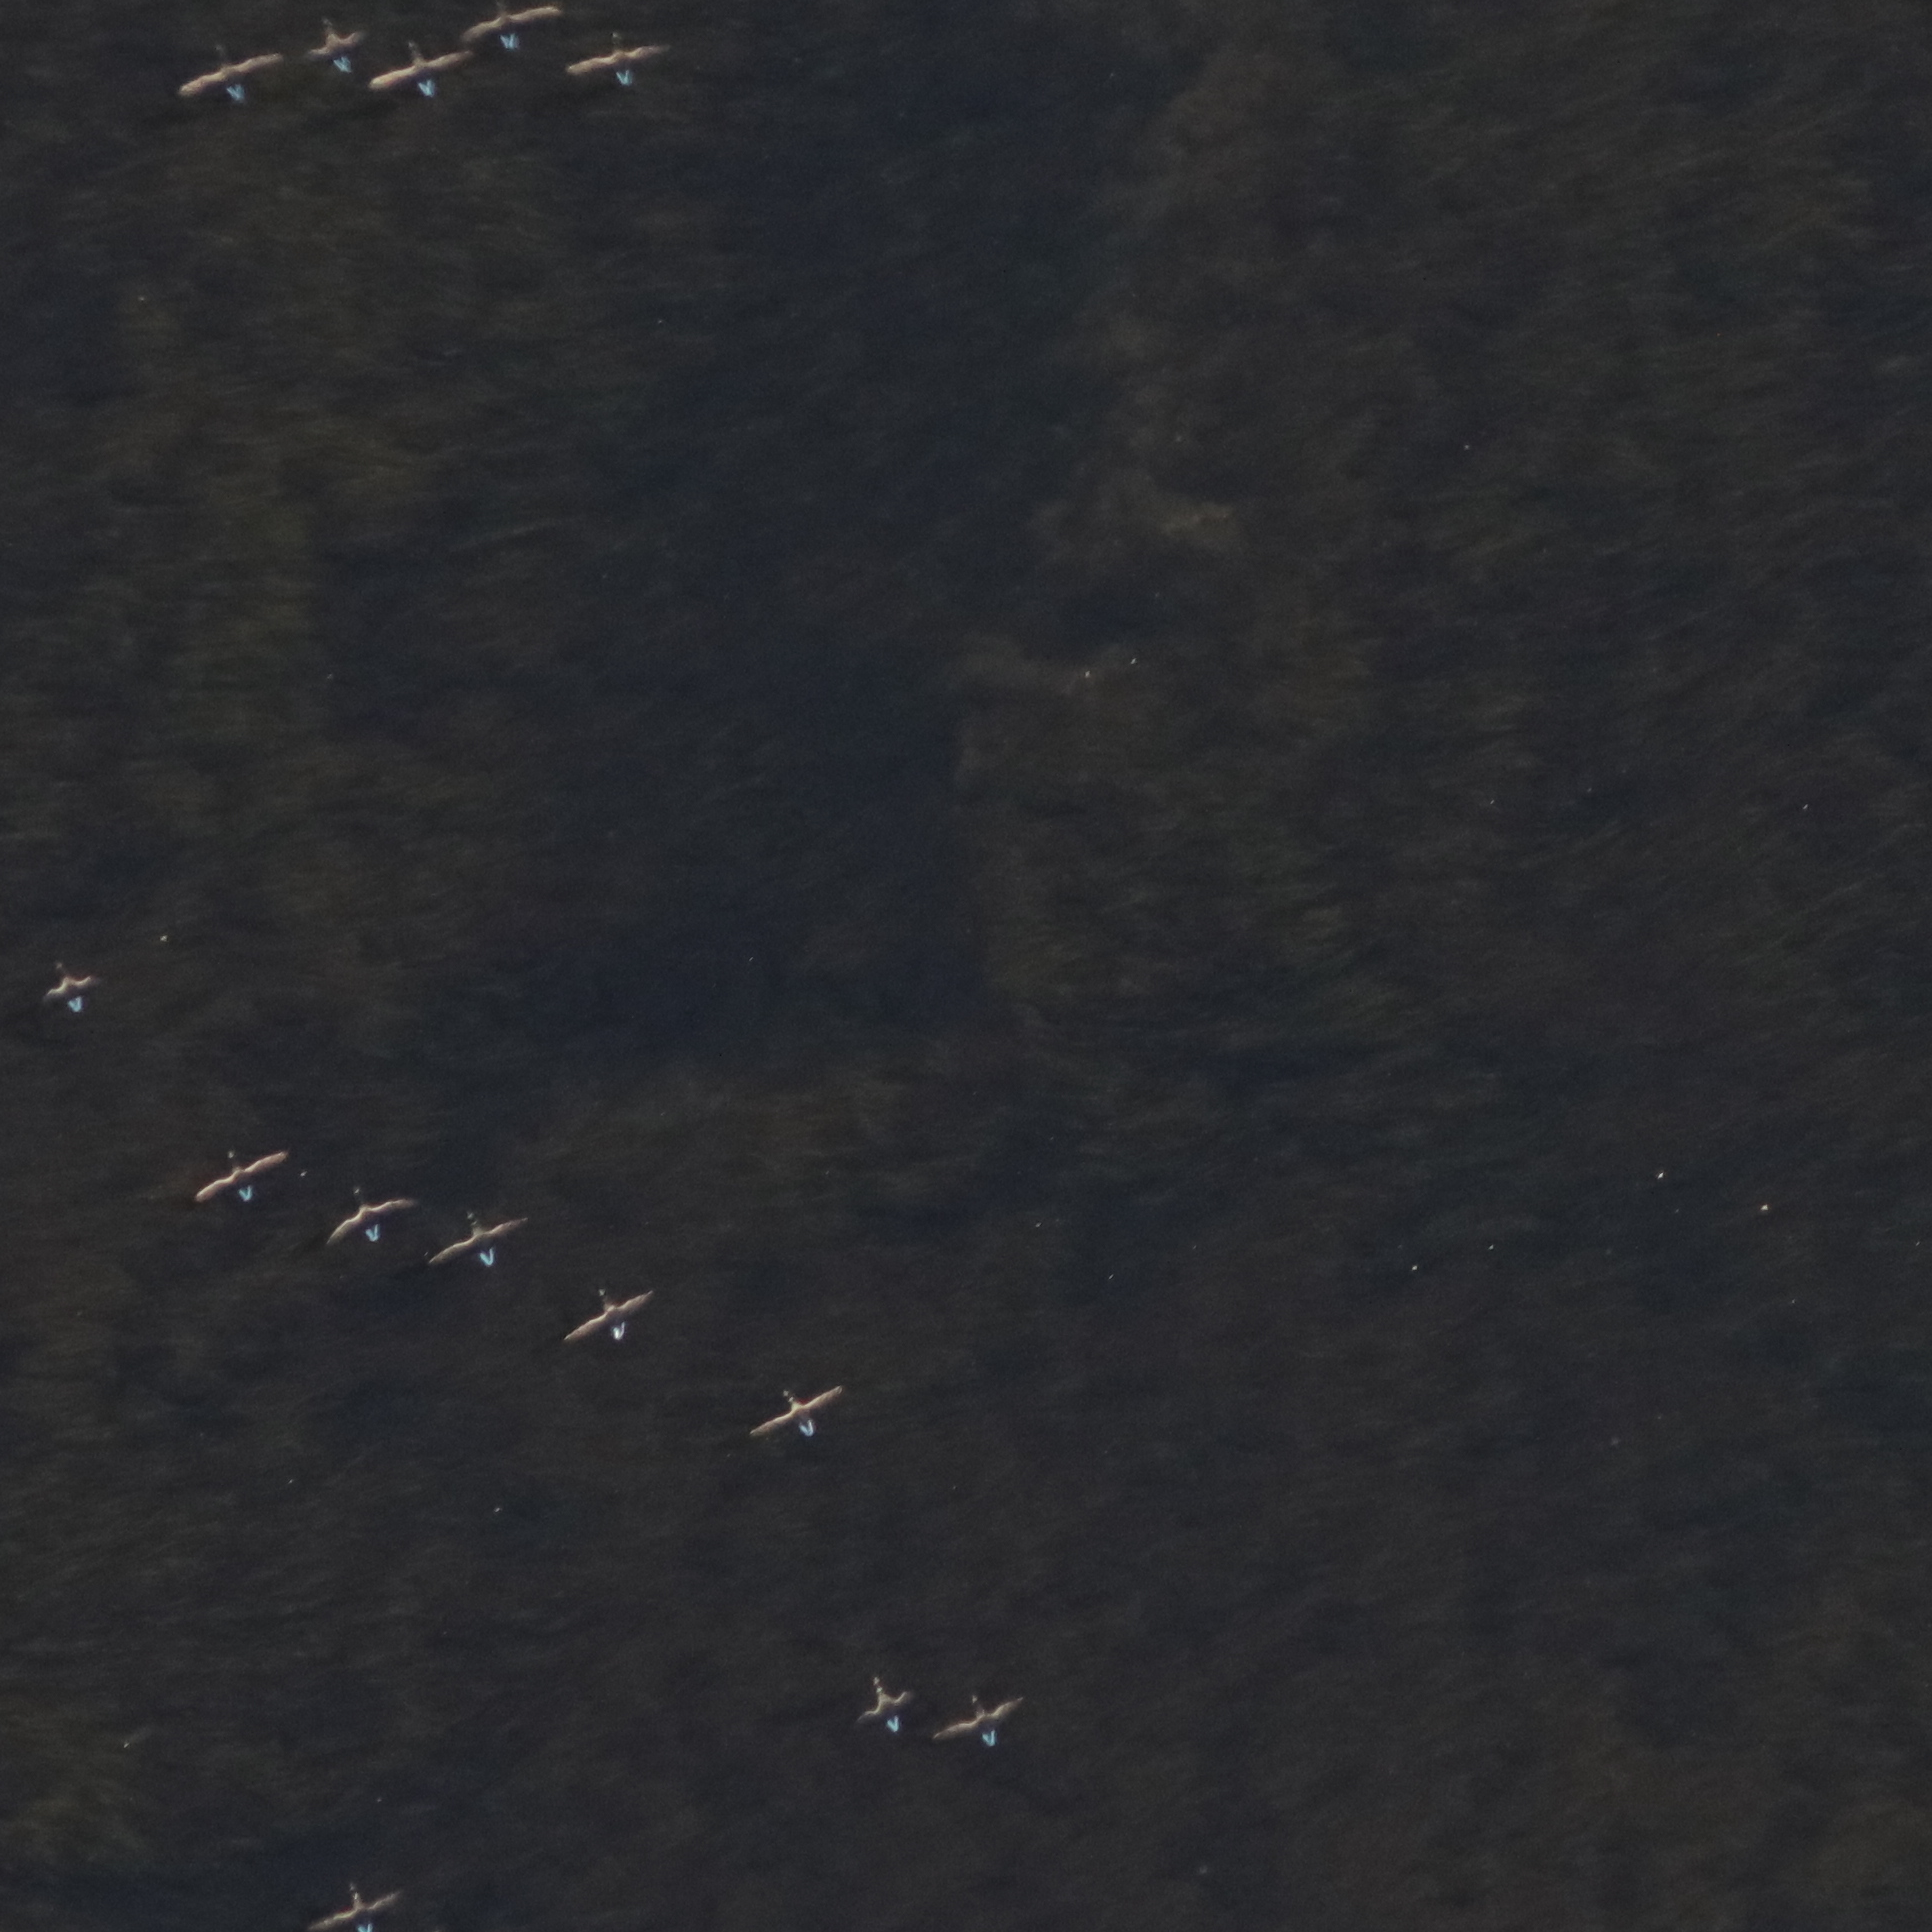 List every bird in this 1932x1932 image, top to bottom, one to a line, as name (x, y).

brant (509, 21)
brant (332, 44)
brant (622, 65)
brant (228, 75)
brant (420, 77)
brant (72, 988)
brant (232, 1175)
brant (371, 1220)
brant (485, 1247)
brant (613, 1312)
brant (809, 1415)
brant (889, 1706)
brant (983, 1719)
brant (363, 1910)